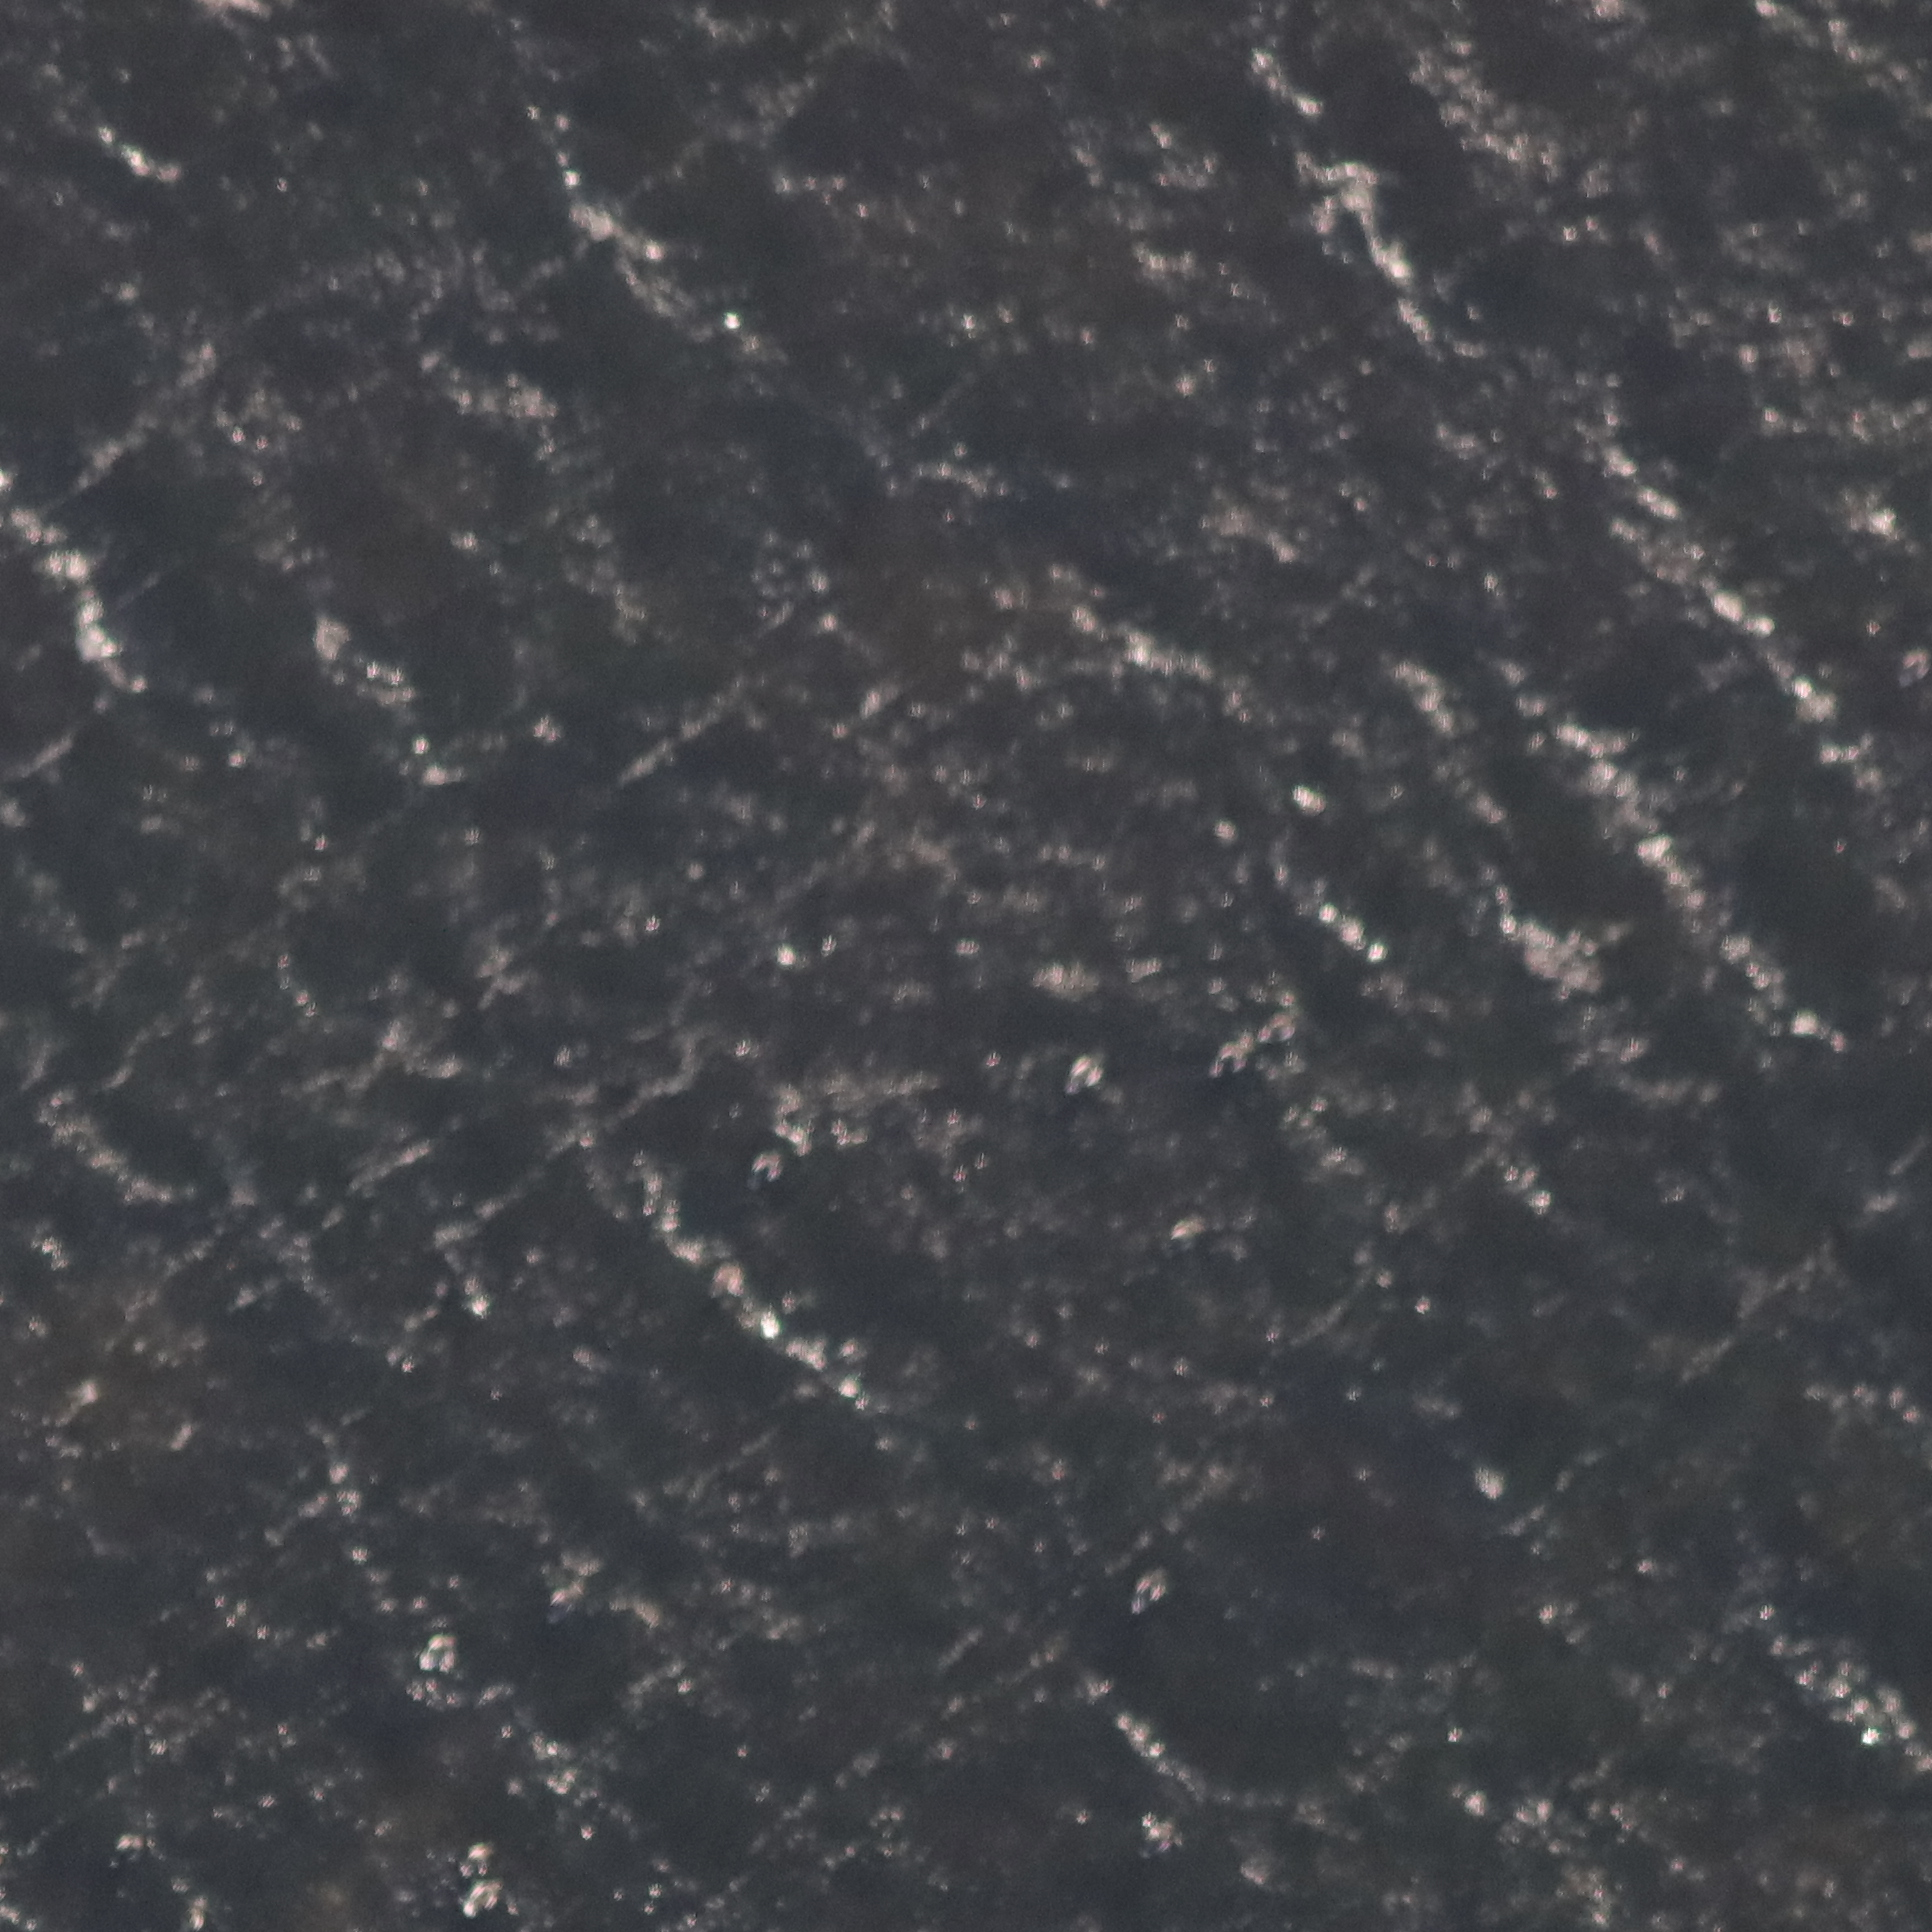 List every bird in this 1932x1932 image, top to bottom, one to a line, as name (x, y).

brant (1274, 1032)
brant (1231, 1066)
brant (1084, 1076)
brant (761, 1170)
brant (1147, 1590)
brant (439, 1651)
brant (1162, 1841)
brant (127, 1849)
brant (475, 1857)
brant (485, 1899)
brant (189, 1921)